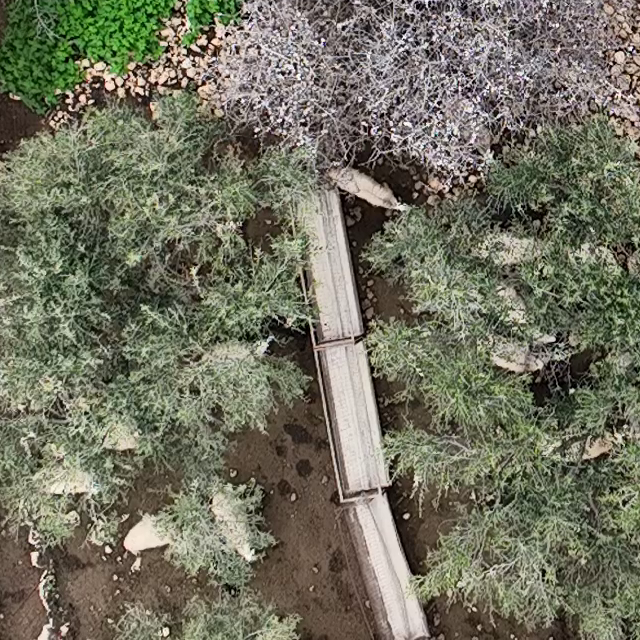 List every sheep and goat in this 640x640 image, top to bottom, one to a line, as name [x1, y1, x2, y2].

sheep [329, 162, 412, 215]
sheep [476, 232, 559, 264]
sheep [573, 240, 624, 278]
sheep [631, 249, 639, 288]
sheep [488, 276, 557, 344]
sheep [200, 337, 273, 372]
sheep [481, 344, 568, 375]
sheep [89, 414, 146, 451]
sheep [538, 426, 626, 459]
sheep [32, 464, 106, 496]
sheep [211, 481, 261, 558]